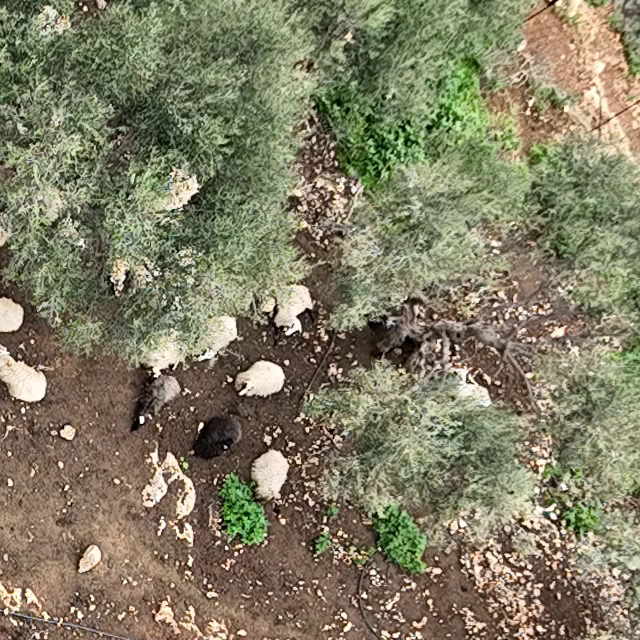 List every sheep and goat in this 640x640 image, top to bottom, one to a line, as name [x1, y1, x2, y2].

sheep [0, 213, 13, 274]
sheep [0, 284, 26, 331]
sheep [271, 284, 313, 343]
sheep [193, 314, 237, 362]
sheep [138, 328, 193, 374]
sheep [0, 342, 48, 401]
sheep [233, 360, 286, 397]
sheep [132, 376, 179, 429]
sheep [192, 418, 240, 455]
sheep [252, 450, 289, 499]